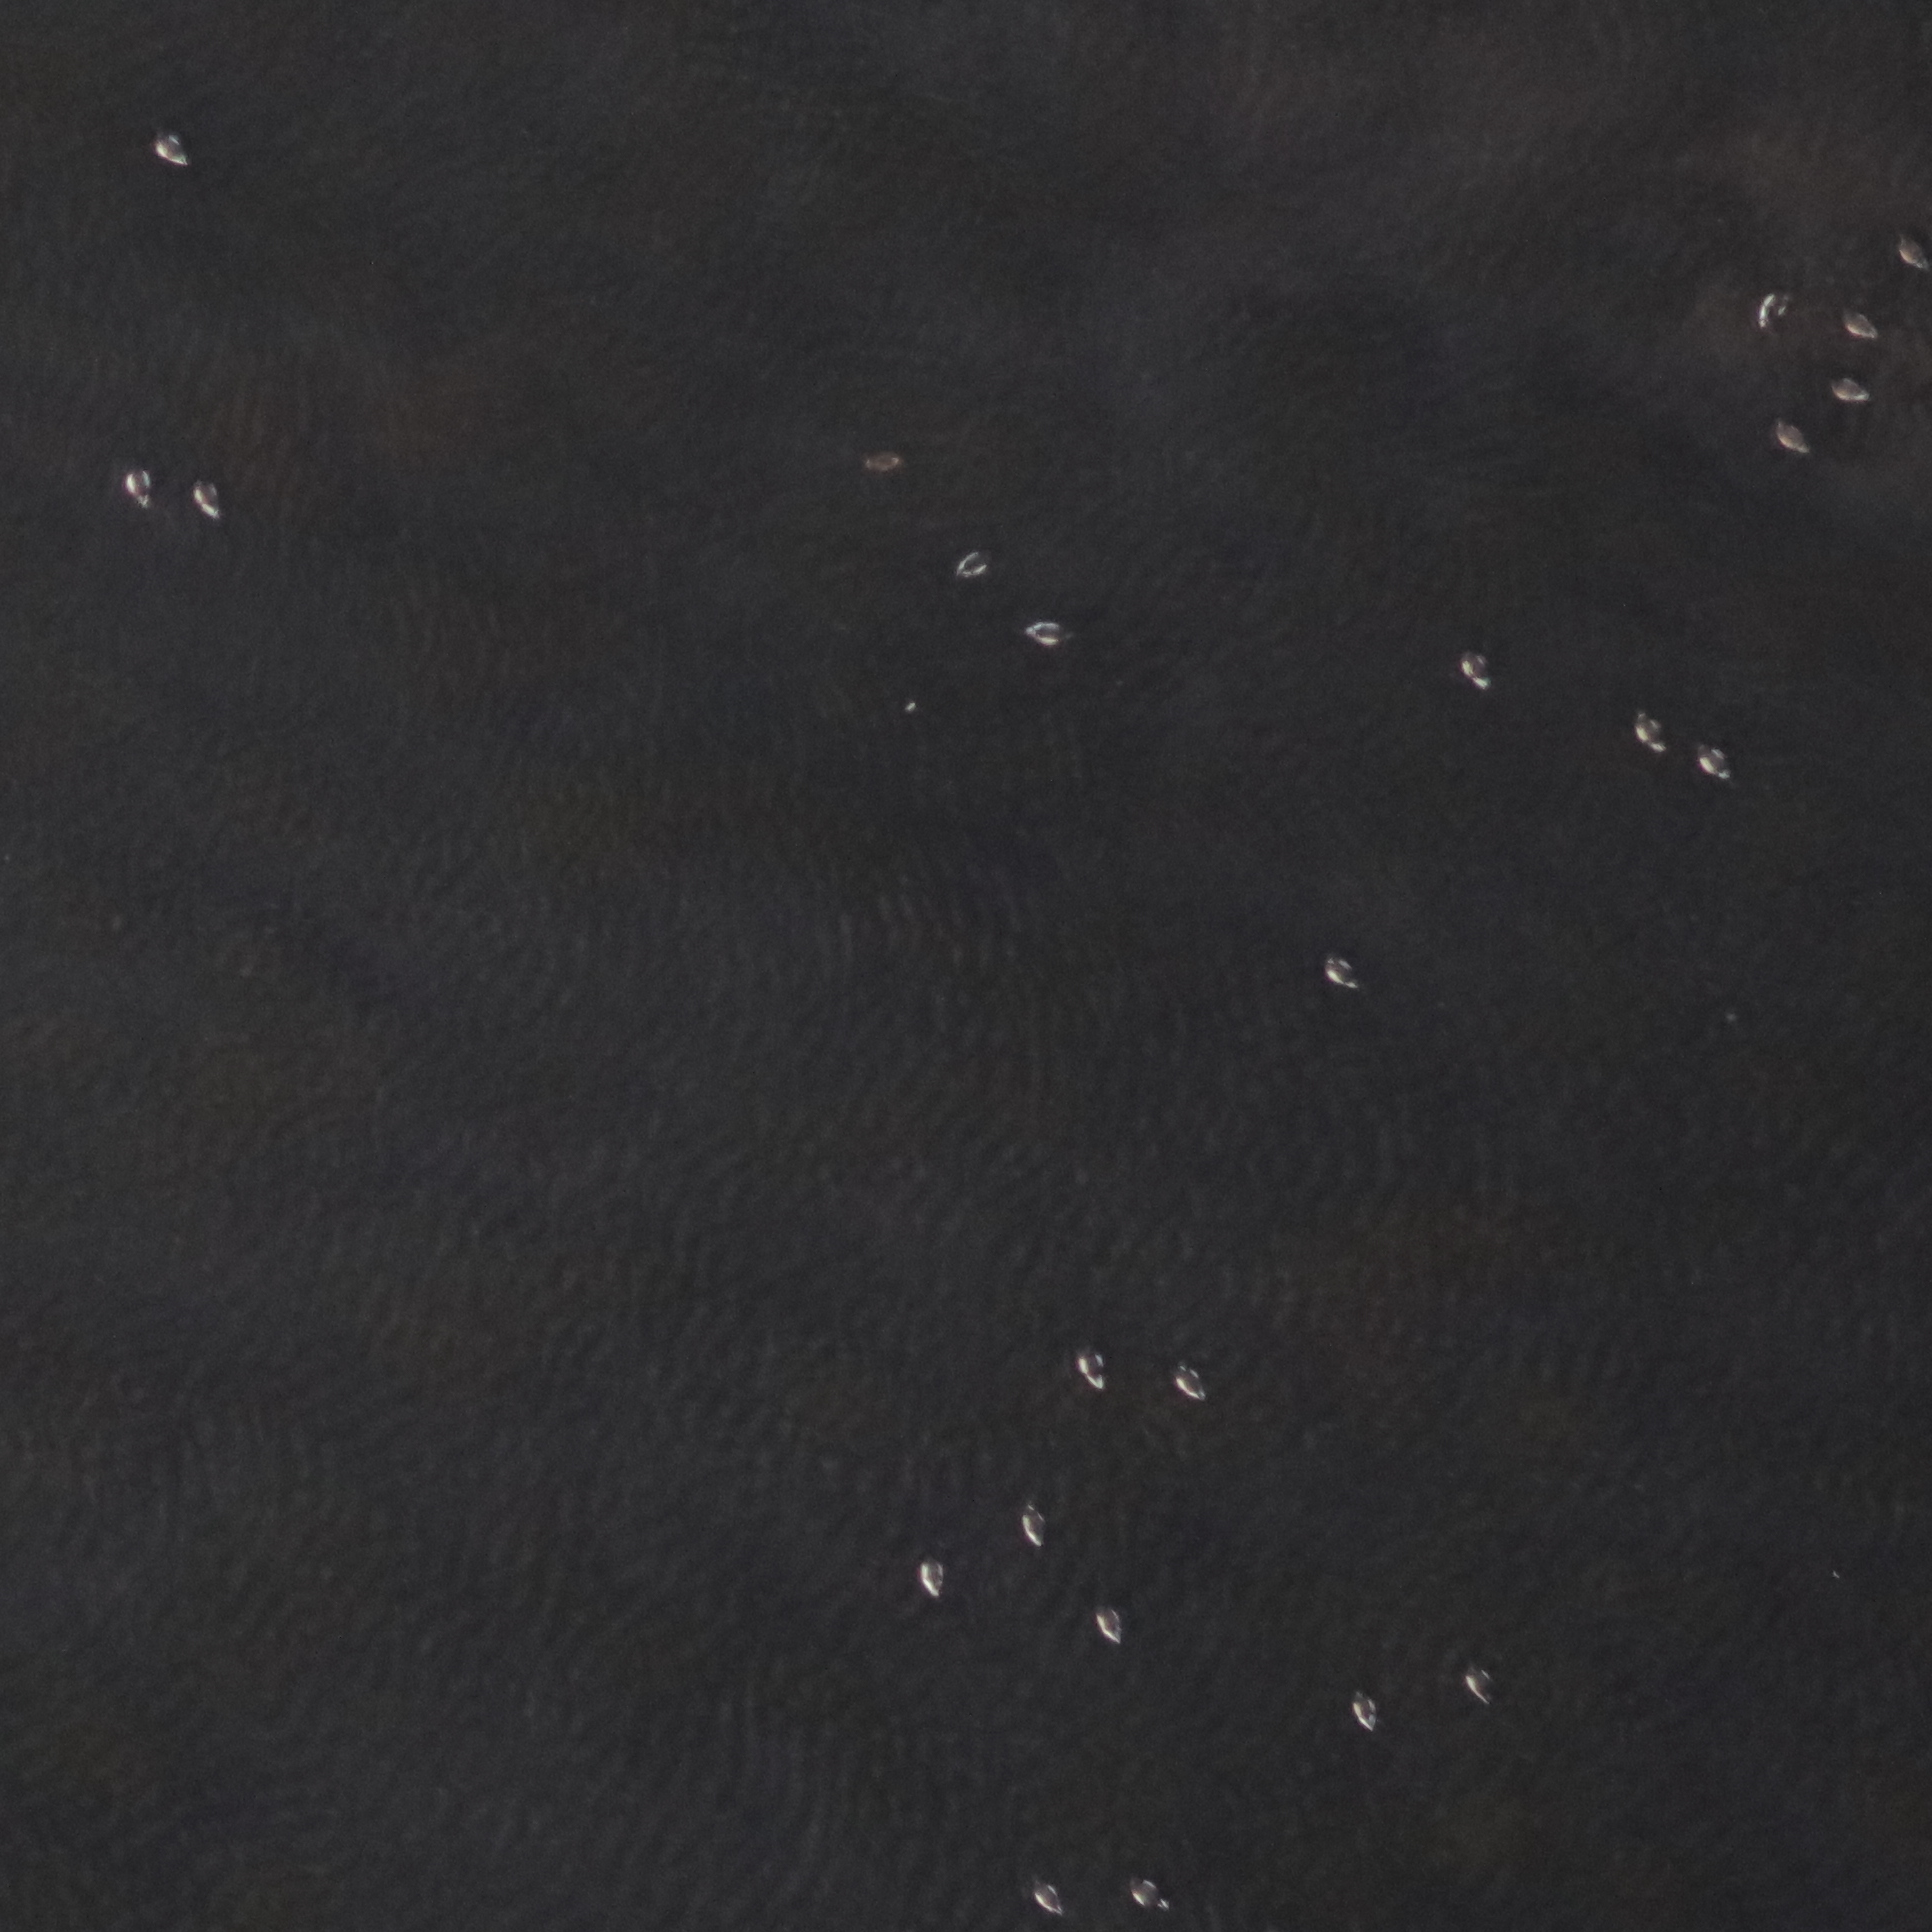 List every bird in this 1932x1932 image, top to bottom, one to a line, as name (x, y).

brant (169, 150)
brant (1913, 252)
brant (1774, 309)
brant (1861, 327)
brant (1848, 389)
brant (1792, 436)
Canada goose (886, 460)
brant (138, 486)
brant (206, 498)
brant (975, 564)
brant (1049, 633)
brant (1473, 667)
brant (1649, 731)
brant (1715, 762)
brant (1341, 971)
brant (1093, 1368)
brant (1189, 1382)
brant (1034, 1523)
brant (932, 1576)
brant (1111, 1622)
brant (1480, 1686)
brant (1364, 1709)
brant (1147, 1894)
brant (1047, 1897)